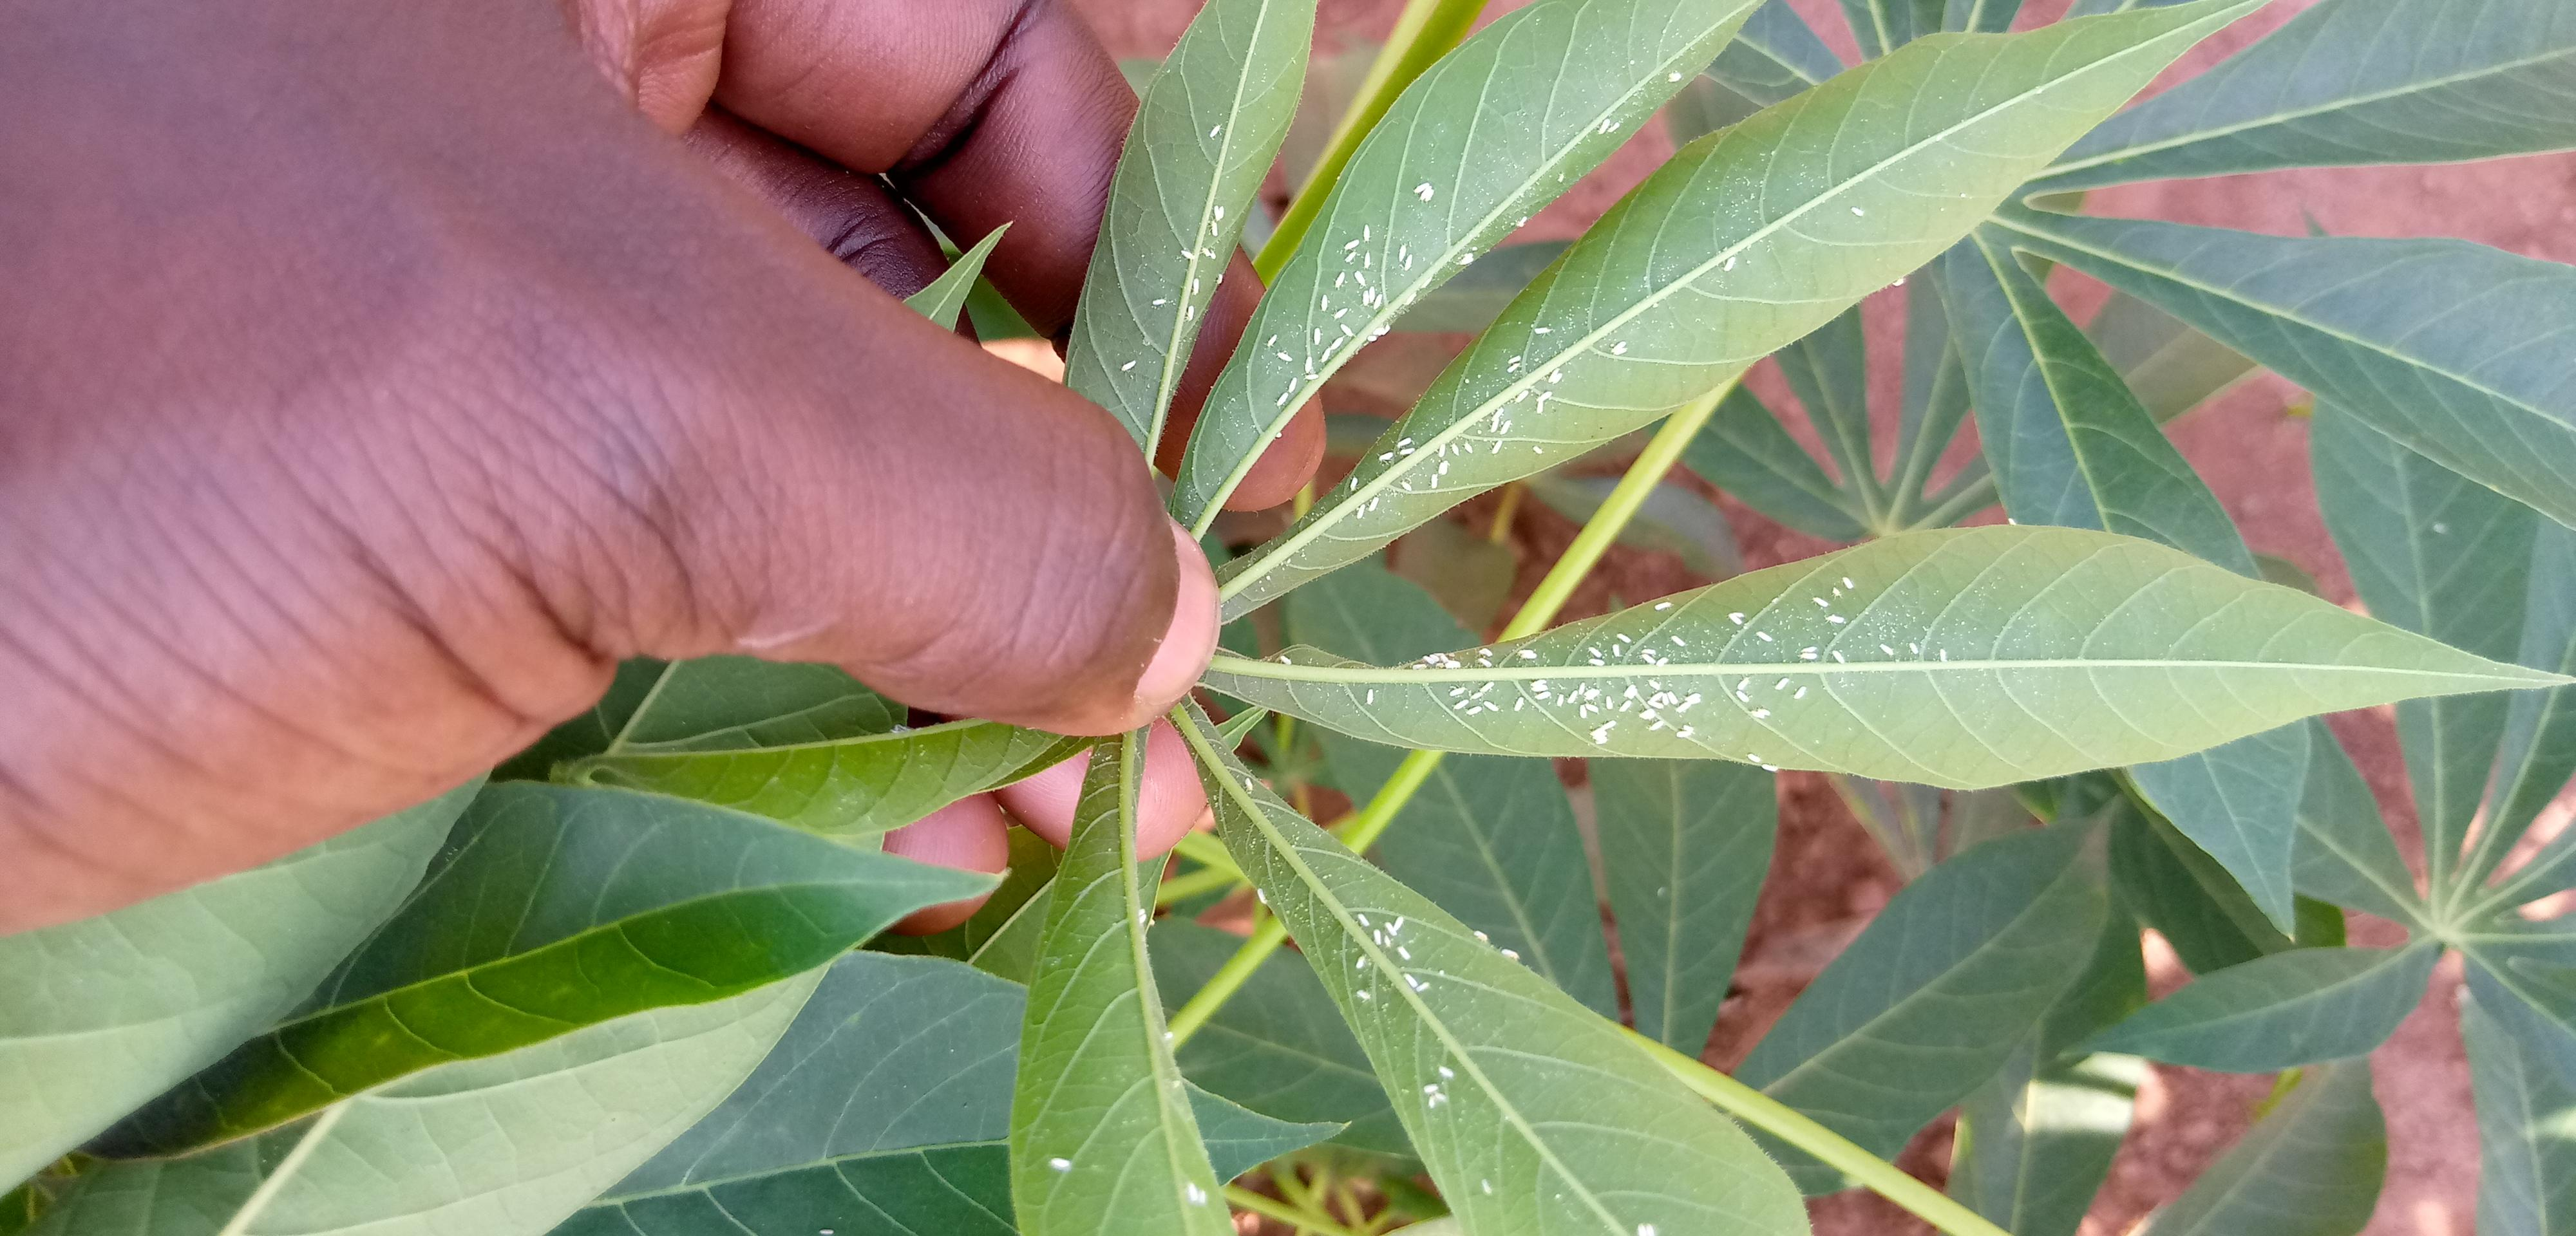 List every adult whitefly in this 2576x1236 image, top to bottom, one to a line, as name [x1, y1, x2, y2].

whitefly [1667, 71, 1683, 78]
whitefly [1667, 77, 1681, 84]
whitefly [1596, 117, 1611, 136]
whitefly [1607, 120, 1620, 134]
whitefly [1207, 123, 1222, 139]
whitefly [1555, 172, 1566, 184]
whitefly [1413, 182, 1430, 194]
whitefly [1419, 185, 1432, 202]
whitefly [1425, 188, 1435, 203]
whitefly [1213, 204, 1218, 221]
whitefly [1219, 205, 1226, 221]
whitefly [1849, 205, 1866, 218]
whitefly [1514, 214, 1528, 230]
whitefly [1211, 220, 1220, 238]
whitefly [1362, 223, 1372, 243]
whitefly [1343, 238, 1361, 251]
whitefly [1397, 243, 1407, 263]
whitefly [1198, 247, 1210, 257]
whitefly [1179, 248, 1195, 262]
whitefly [1210, 250, 1219, 262]
whitefly [1343, 250, 1358, 264]
whitefly [1363, 250, 1372, 270]
whitefly [1463, 252, 1473, 261]
whitefly [1403, 253, 1414, 272]
whitefly [1723, 255, 1737, 274]
whitefly [1459, 257, 1475, 267]
whitefly [1352, 268, 1367, 288]
whitefly [1332, 269, 1347, 291]
whitefly [1215, 271, 1226, 288]
whitefly [1420, 276, 1433, 290]
whitefly [1891, 276, 1904, 288]
whitefly [1192, 276, 1201, 296]
whitefly [1368, 285, 1377, 304]
whitefly [1361, 289, 1369, 307]
whitefly [1405, 292, 1418, 307]
whitefly [1318, 292, 1330, 314]
whitefly [1372, 292, 1384, 311]
whitefly [1151, 297, 1168, 306]
whitefly [1183, 303, 1196, 324]
whitefly [1333, 306, 1349, 321]
whitefly [1339, 323, 1355, 338]
whitefly [1383, 323, 1391, 336]
whitefly [1531, 324, 1553, 335]
whitefly [1312, 325, 1322, 346]
whitefly [1373, 326, 1385, 335]
whitefly [1266, 333, 1279, 348]
whitefly [1366, 334, 1378, 342]
whitefly [1331, 335, 1345, 351]
whitefly [1610, 340, 1627, 355]
whitefly [1319, 347, 1331, 364]
whitefly [1613, 347, 1629, 357]
whitefly [1276, 350, 1294, 363]
whitefly [1506, 354, 1522, 365]
whitefly [1303, 355, 1314, 374]
whitefly [1119, 358, 1137, 372]
whitefly [1505, 362, 1522, 374]
whitefly [1546, 367, 1560, 384]
whitefly [1553, 372, 1564, 385]
whitefly [1303, 374, 1320, 381]
whitefly [1287, 376, 1298, 393]
whitefly [1514, 389, 1530, 404]
whitefly [1536, 389, 1553, 402]
whitefly [1275, 391, 1289, 409]
whitefly [1535, 400, 1544, 416]
whitefly [1490, 407, 1505, 421]
whitefly [1490, 418, 1501, 435]
whitefly [1499, 418, 1513, 436]
whitefly [1397, 436, 1412, 449]
whitefly [1490, 438, 1503, 456]
whitefly [1462, 440, 1474, 455]
whitefly [1437, 442, 1446, 458]
whitefly [1450, 442, 1460, 458]
whitefly [1530, 444, 1544, 455]
whitefly [1399, 447, 1416, 457]
whitefly [1378, 451, 1395, 464]
whitefly [1442, 459, 1449, 476]
whitefly [1437, 461, 1444, 476]
whitefly [1430, 473, 1438, 491]
whitefly [1349, 475, 1359, 493]
whitefly [1399, 479, 1414, 492]
whitefly [1367, 495, 1379, 513]
whitefly [1354, 503, 1367, 521]
whitefly [1841, 575, 1855, 593]
whitefly [1829, 585, 1842, 599]
whitefly [1810, 595, 1830, 609]
whitefly [1651, 600, 1676, 612]
whitefly [1732, 610, 1748, 619]
whitefly [1727, 612, 1743, 627]
whitefly [1822, 612, 1846, 626]
whitefly [1754, 629, 1776, 645]
whitefly [1615, 632, 1633, 646]
whitefly [1669, 632, 1687, 648]
whitefly [1908, 640, 1922, 656]
whitefly [1610, 641, 1622, 659]
whitefly [1877, 641, 1896, 657]
whitefly [1586, 644, 1604, 659]
whitefly [1799, 644, 1820, 653]
whitefly [1938, 645, 1949, 664]
whitefly [1477, 647, 1495, 659]
whitefly [1516, 648, 1537, 655]
whitefly [1638, 648, 1658, 655]
whitefly [1829, 648, 1847, 664]
whitefly [1438, 651, 1450, 662]
whitefly [1428, 652, 1439, 662]
whitefly [1796, 652, 1819, 663]
whitefly [1278, 653, 1294, 666]
whitefly [1520, 653, 1539, 661]
whitefly [1640, 653, 1656, 667]
whitefly [1421, 654, 1435, 666]
whitefly [1656, 655, 1670, 667]
whitefly [1475, 656, 1494, 668]
whitefly [1586, 657, 1607, 667]
whitefly [1442, 659, 1462, 669]
whitefly [1410, 662, 1428, 671]
whitefly [1773, 675, 1792, 692]
whitefly [1736, 675, 1751, 689]
whitefly [1646, 677, 1662, 691]
whitefly [1528, 679, 1548, 686]
whitefly [1479, 680, 1496, 694]
whitefly [1578, 680, 1586, 696]
whitefly [1622, 682, 1636, 698]
whitefly [1448, 684, 1468, 698]
whitefly [1792, 684, 1809, 702]
whitefly [1363, 686, 1377, 708]
whitefly [1529, 686, 1550, 691]
whitefly [1628, 687, 1640, 701]
whitefly [1584, 688, 1596, 697]
whitefly [1566, 689, 1578, 705]
whitefly [1586, 689, 1600, 702]
whitefly [1667, 689, 1681, 706]
whitefly [1662, 689, 1672, 706]
whitefly [1734, 689, 1752, 704]
whitefly [1649, 690, 1664, 701]
whitefly [1468, 691, 1485, 700]
whitefly [1533, 691, 1552, 702]
whitefly [1682, 691, 1703, 702]
whitefly [1555, 691, 1564, 708]
whitefly [1604, 693, 1616, 713]
whitefly [1512, 695, 1526, 713]
whitefly [1452, 698, 1471, 711]
whitefly [1618, 698, 1634, 714]
whitefly [1483, 699, 1502, 715]
whitefly [1647, 700, 1664, 709]
whitefly [1584, 702, 1599, 715]
whitefly [1675, 702, 1692, 715]
whitefly [1578, 703, 1588, 720]
whitefly [1464, 704, 1484, 716]
whitefly [1756, 706, 1772, 718]
whitefly [1637, 708, 1656, 721]
whitefly [1750, 710, 1766, 720]
whitefly [1600, 718, 1618, 727]
whitefly [1646, 718, 1665, 733]
whitefly [1681, 723, 1696, 732]
whitefly [1674, 729, 1693, 740]
whitefly [1589, 730, 1608, 739]
whitefly [1595, 738, 1609, 746]
whitefly [1745, 752, 1763, 763]
whitefly [1759, 761, 1781, 774]
whitefly [1244, 775, 1255, 792]
whitefly [1255, 885, 1276, 906]
whitefly [1137, 907, 1146, 916]
whitefly [1356, 911, 1372, 928]
whitefly [1139, 913, 1148, 926]
whitefly [1393, 915, 1406, 932]
whitefly [1384, 920, 1398, 938]
whitefly [1373, 927, 1384, 947]
whitefly [1471, 928, 1491, 947]
whitefly [1383, 933, 1393, 950]
whitefly [1396, 943, 1414, 963]
whitefly [1499, 945, 1522, 962]
whitefly [1353, 951, 1369, 971]
whitefly [1401, 969, 1418, 988]
whitefly [1416, 979, 1432, 995]
whitefly [1354, 985, 1373, 1004]
whitefly [1162, 1027, 1177, 1042]
whitefly [1436, 1062, 1457, 1080]
whitefly [1419, 1079, 1444, 1094]
whitefly [1426, 1094, 1435, 1111]
whitefly [1046, 1154, 1072, 1172]
whitefly [1186, 1179, 1198, 1204]
whitefly [1636, 1221, 1645, 1236]
whitefly [1645, 1221, 1656, 1236]